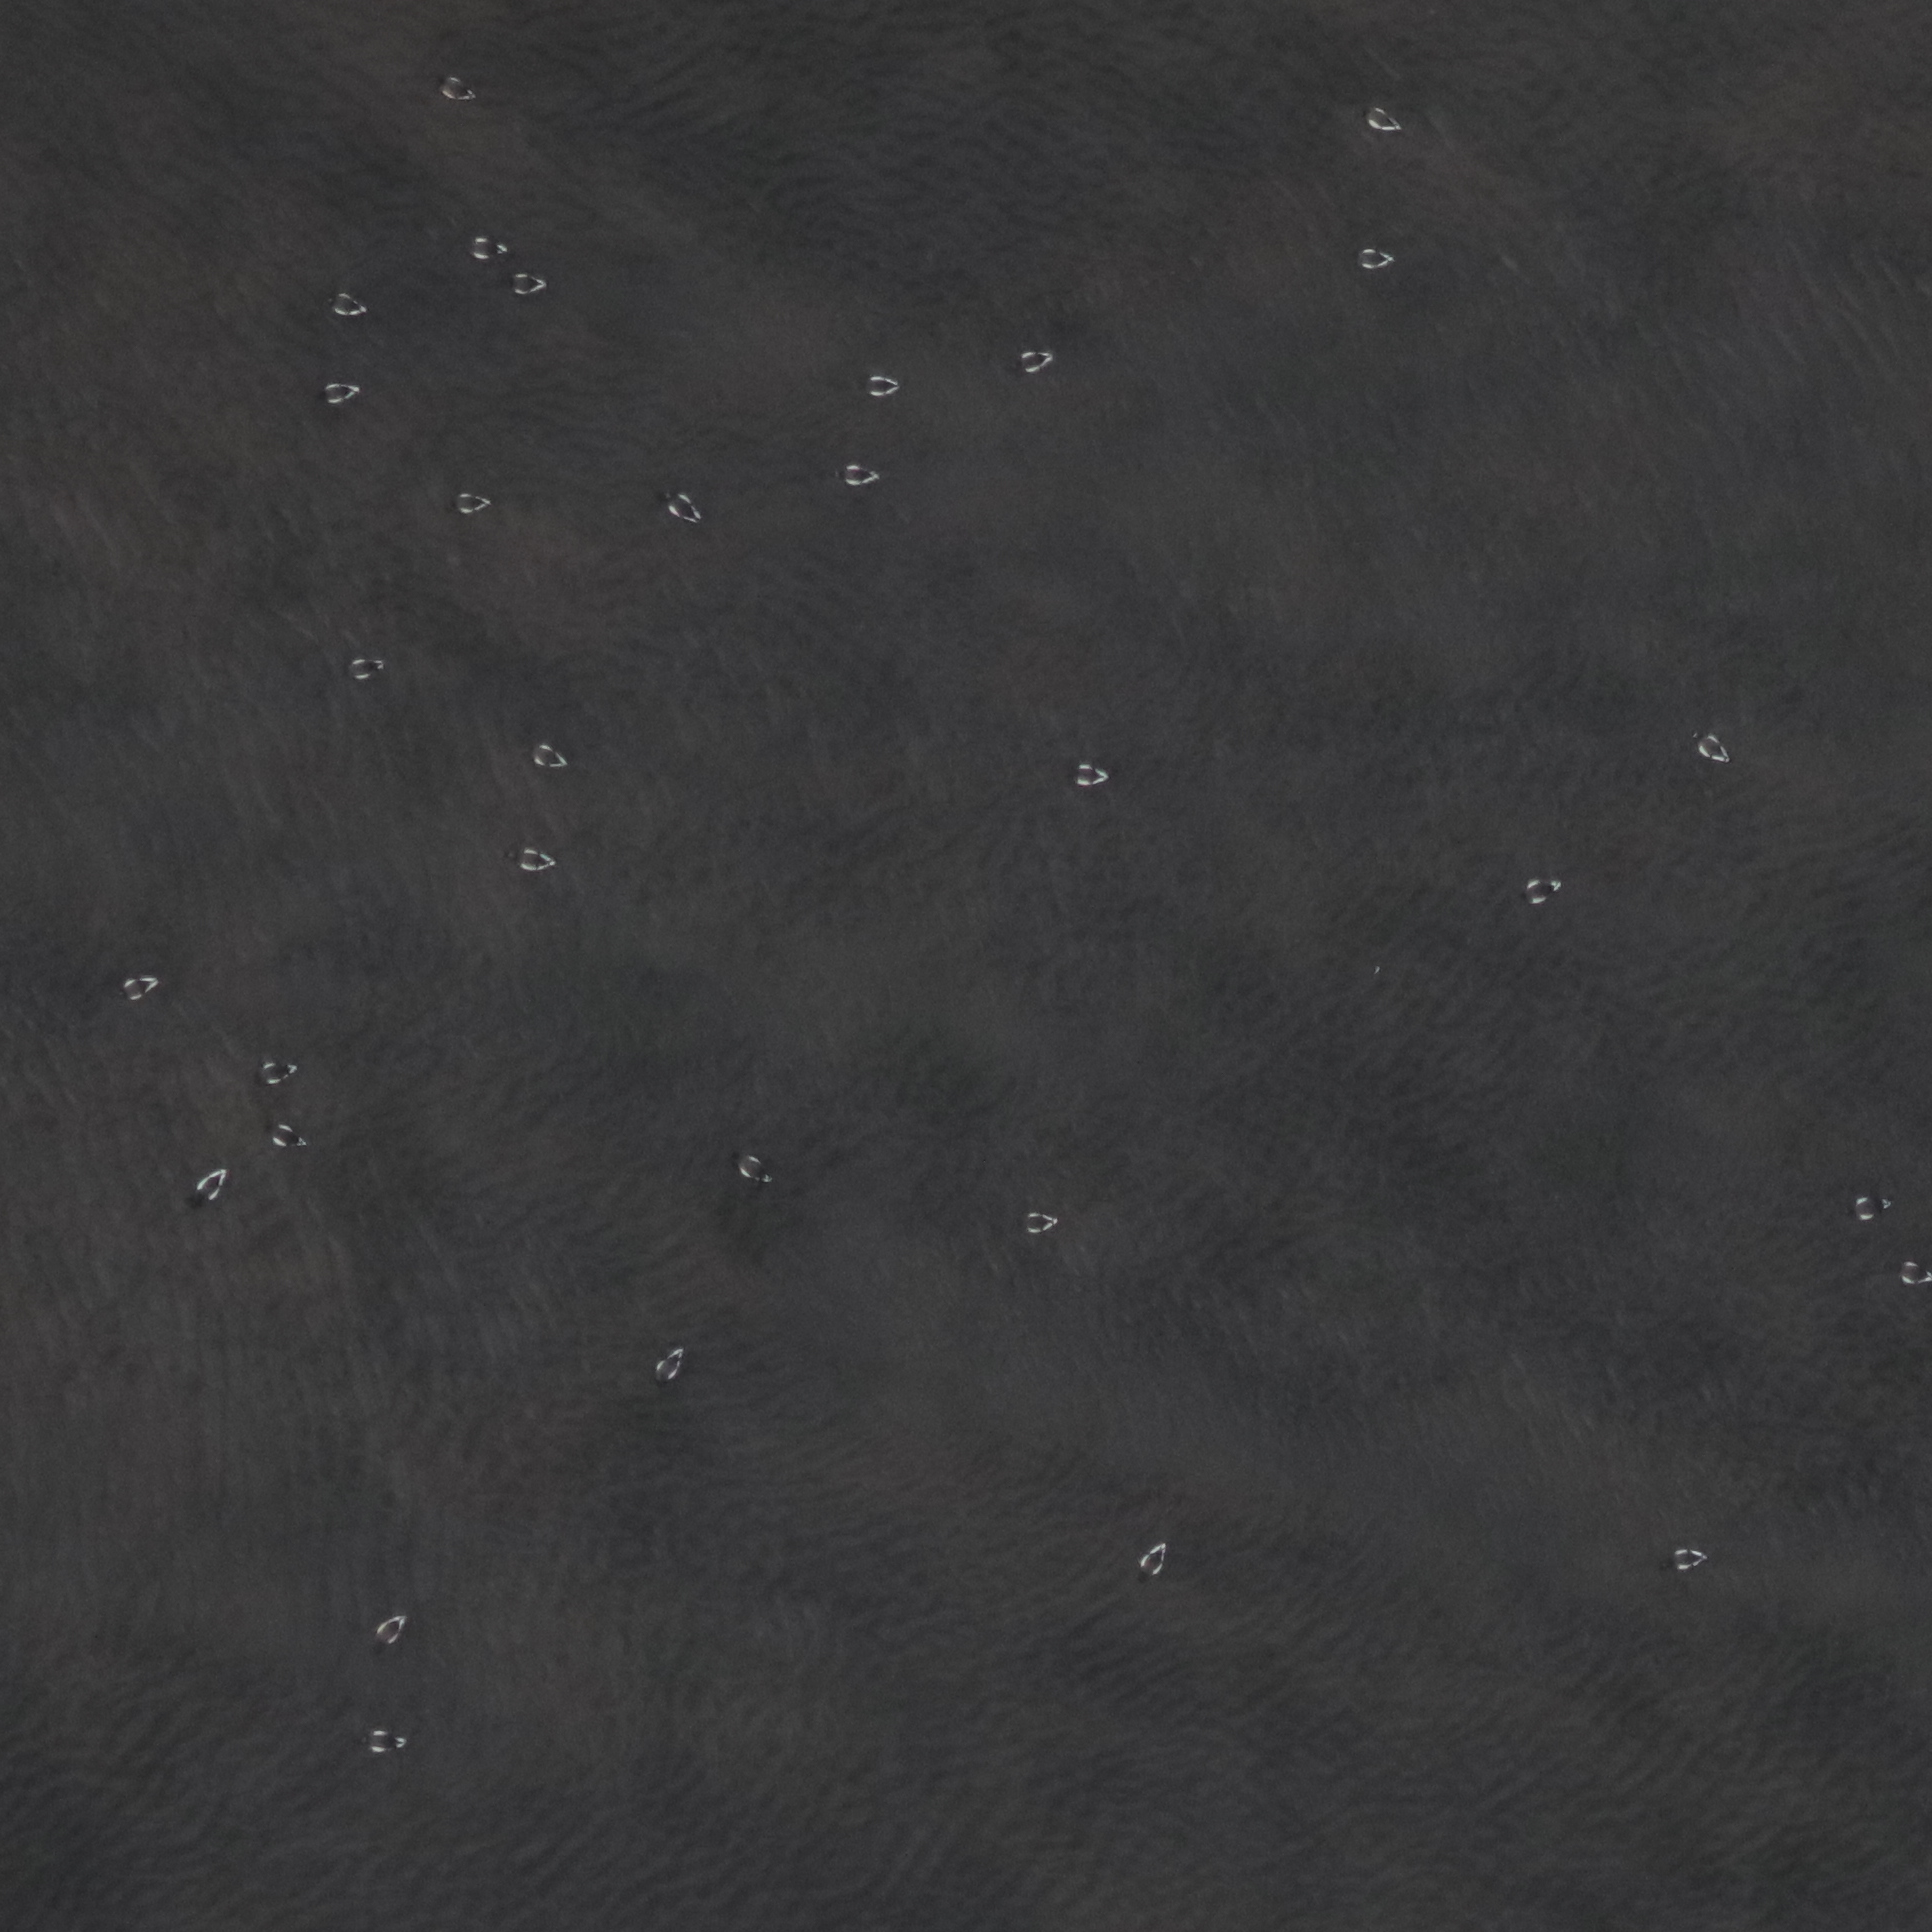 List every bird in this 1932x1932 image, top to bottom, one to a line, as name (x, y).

brant (456, 89)
brant (1378, 119)
brant (489, 249)
brant (1372, 257)
brant (524, 283)
brant (347, 304)
brant (1035, 363)
brant (880, 388)
brant (340, 392)
brant (859, 476)
brant (470, 503)
brant (681, 507)
brant (366, 670)
brant (1711, 746)
brant (548, 758)
brant (1086, 776)
brant (531, 859)
brant (1539, 891)
brant (138, 990)
brant (273, 1072)
brant (288, 1137)
brant (753, 1167)
brant (211, 1187)
brant (1866, 1208)
brant (1037, 1223)
brant (1913, 1274)
brant (671, 1368)
brant (1686, 1559)
brant (1151, 1563)
brant (389, 1631)
brant (383, 1741)